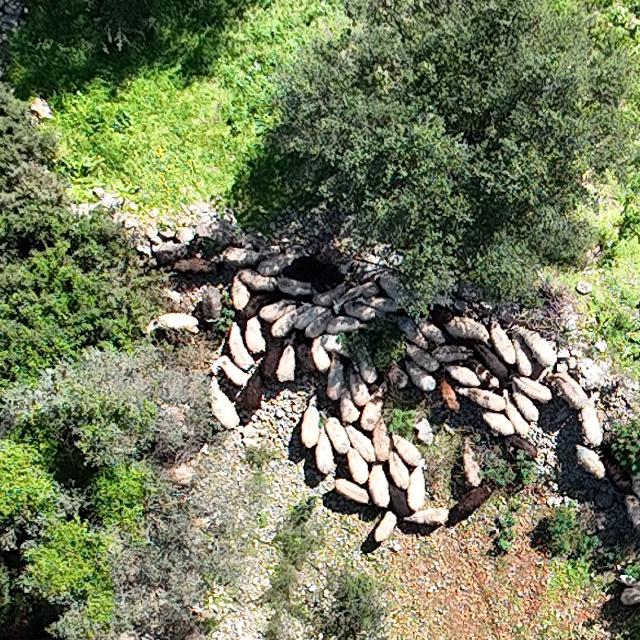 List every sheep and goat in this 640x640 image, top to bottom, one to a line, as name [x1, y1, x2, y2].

sheep [152, 243, 189, 261]
sheep [219, 248, 270, 262]
sheep [259, 253, 302, 274]
sheep [173, 259, 222, 275]
sheep [236, 269, 277, 291]
sheep [380, 271, 410, 311]
sheep [232, 277, 250, 311]
sheep [278, 277, 312, 295]
sheep [312, 281, 348, 304]
sheep [333, 281, 376, 314]
sheep [202, 282, 222, 322]
sheep [355, 296, 400, 311]
sheep [259, 299, 296, 323]
sheep [343, 301, 381, 320]
sheep [272, 302, 312, 335]
sheep [293, 306, 326, 329]
sheep [305, 308, 335, 338]
sheep [147, 313, 198, 333]
sheep [444, 313, 489, 344]
sheep [246, 316, 267, 352]
sheep [326, 316, 371, 334]
sheep [396, 316, 429, 349]
sheep [417, 319, 445, 344]
sheep [230, 322, 256, 371]
sheep [488, 322, 516, 364]
sheep [512, 328, 557, 367]
sheep [275, 331, 295, 383]
sheep [310, 336, 332, 372]
sheep [512, 339, 533, 376]
sheep [472, 342, 509, 378]
sheep [405, 343, 439, 372]
sheep [430, 345, 474, 363]
sheep [327, 352, 345, 401]
sheep [211, 355, 252, 388]
sheep [403, 356, 436, 391]
sheep [463, 360, 499, 388]
sheep [383, 362, 408, 389]
sheep [349, 363, 375, 406]
sheep [441, 363, 481, 386]
sheep [510, 369, 553, 402]
sheep [440, 370, 459, 412]
sheep [542, 372, 589, 410]
sheep [210, 377, 241, 429]
sheep [509, 382, 538, 420]
sheep [454, 386, 506, 412]
sheep [340, 388, 361, 423]
sheep [502, 388, 530, 434]
sheep [578, 391, 604, 448]
sheep [300, 394, 319, 448]
sheep [360, 394, 383, 431]
sheep [477, 409, 515, 435]
sheep [323, 417, 350, 454]
sheep [373, 418, 390, 460]
sheep [341, 420, 376, 462]
sheep [316, 425, 335, 474]
sheep [391, 433, 426, 470]
sheep [504, 436, 538, 458]
sheep [463, 440, 483, 486]
sheep [576, 444, 606, 480]
sheep [347, 448, 368, 484]
sheep [389, 451, 409, 489]
sheep [407, 457, 426, 510]
sheep [369, 462, 390, 508]
sheep [631, 472, 639, 503]
sheep [334, 480, 369, 505]
sheep [449, 482, 494, 524]
sheep [624, 494, 639, 530]
sheep [407, 508, 449, 523]
sheep [375, 510, 397, 541]
sheep [620, 575, 639, 587]
sheep [621, 586, 639, 604]
sheep [90, 632, 134, 639]